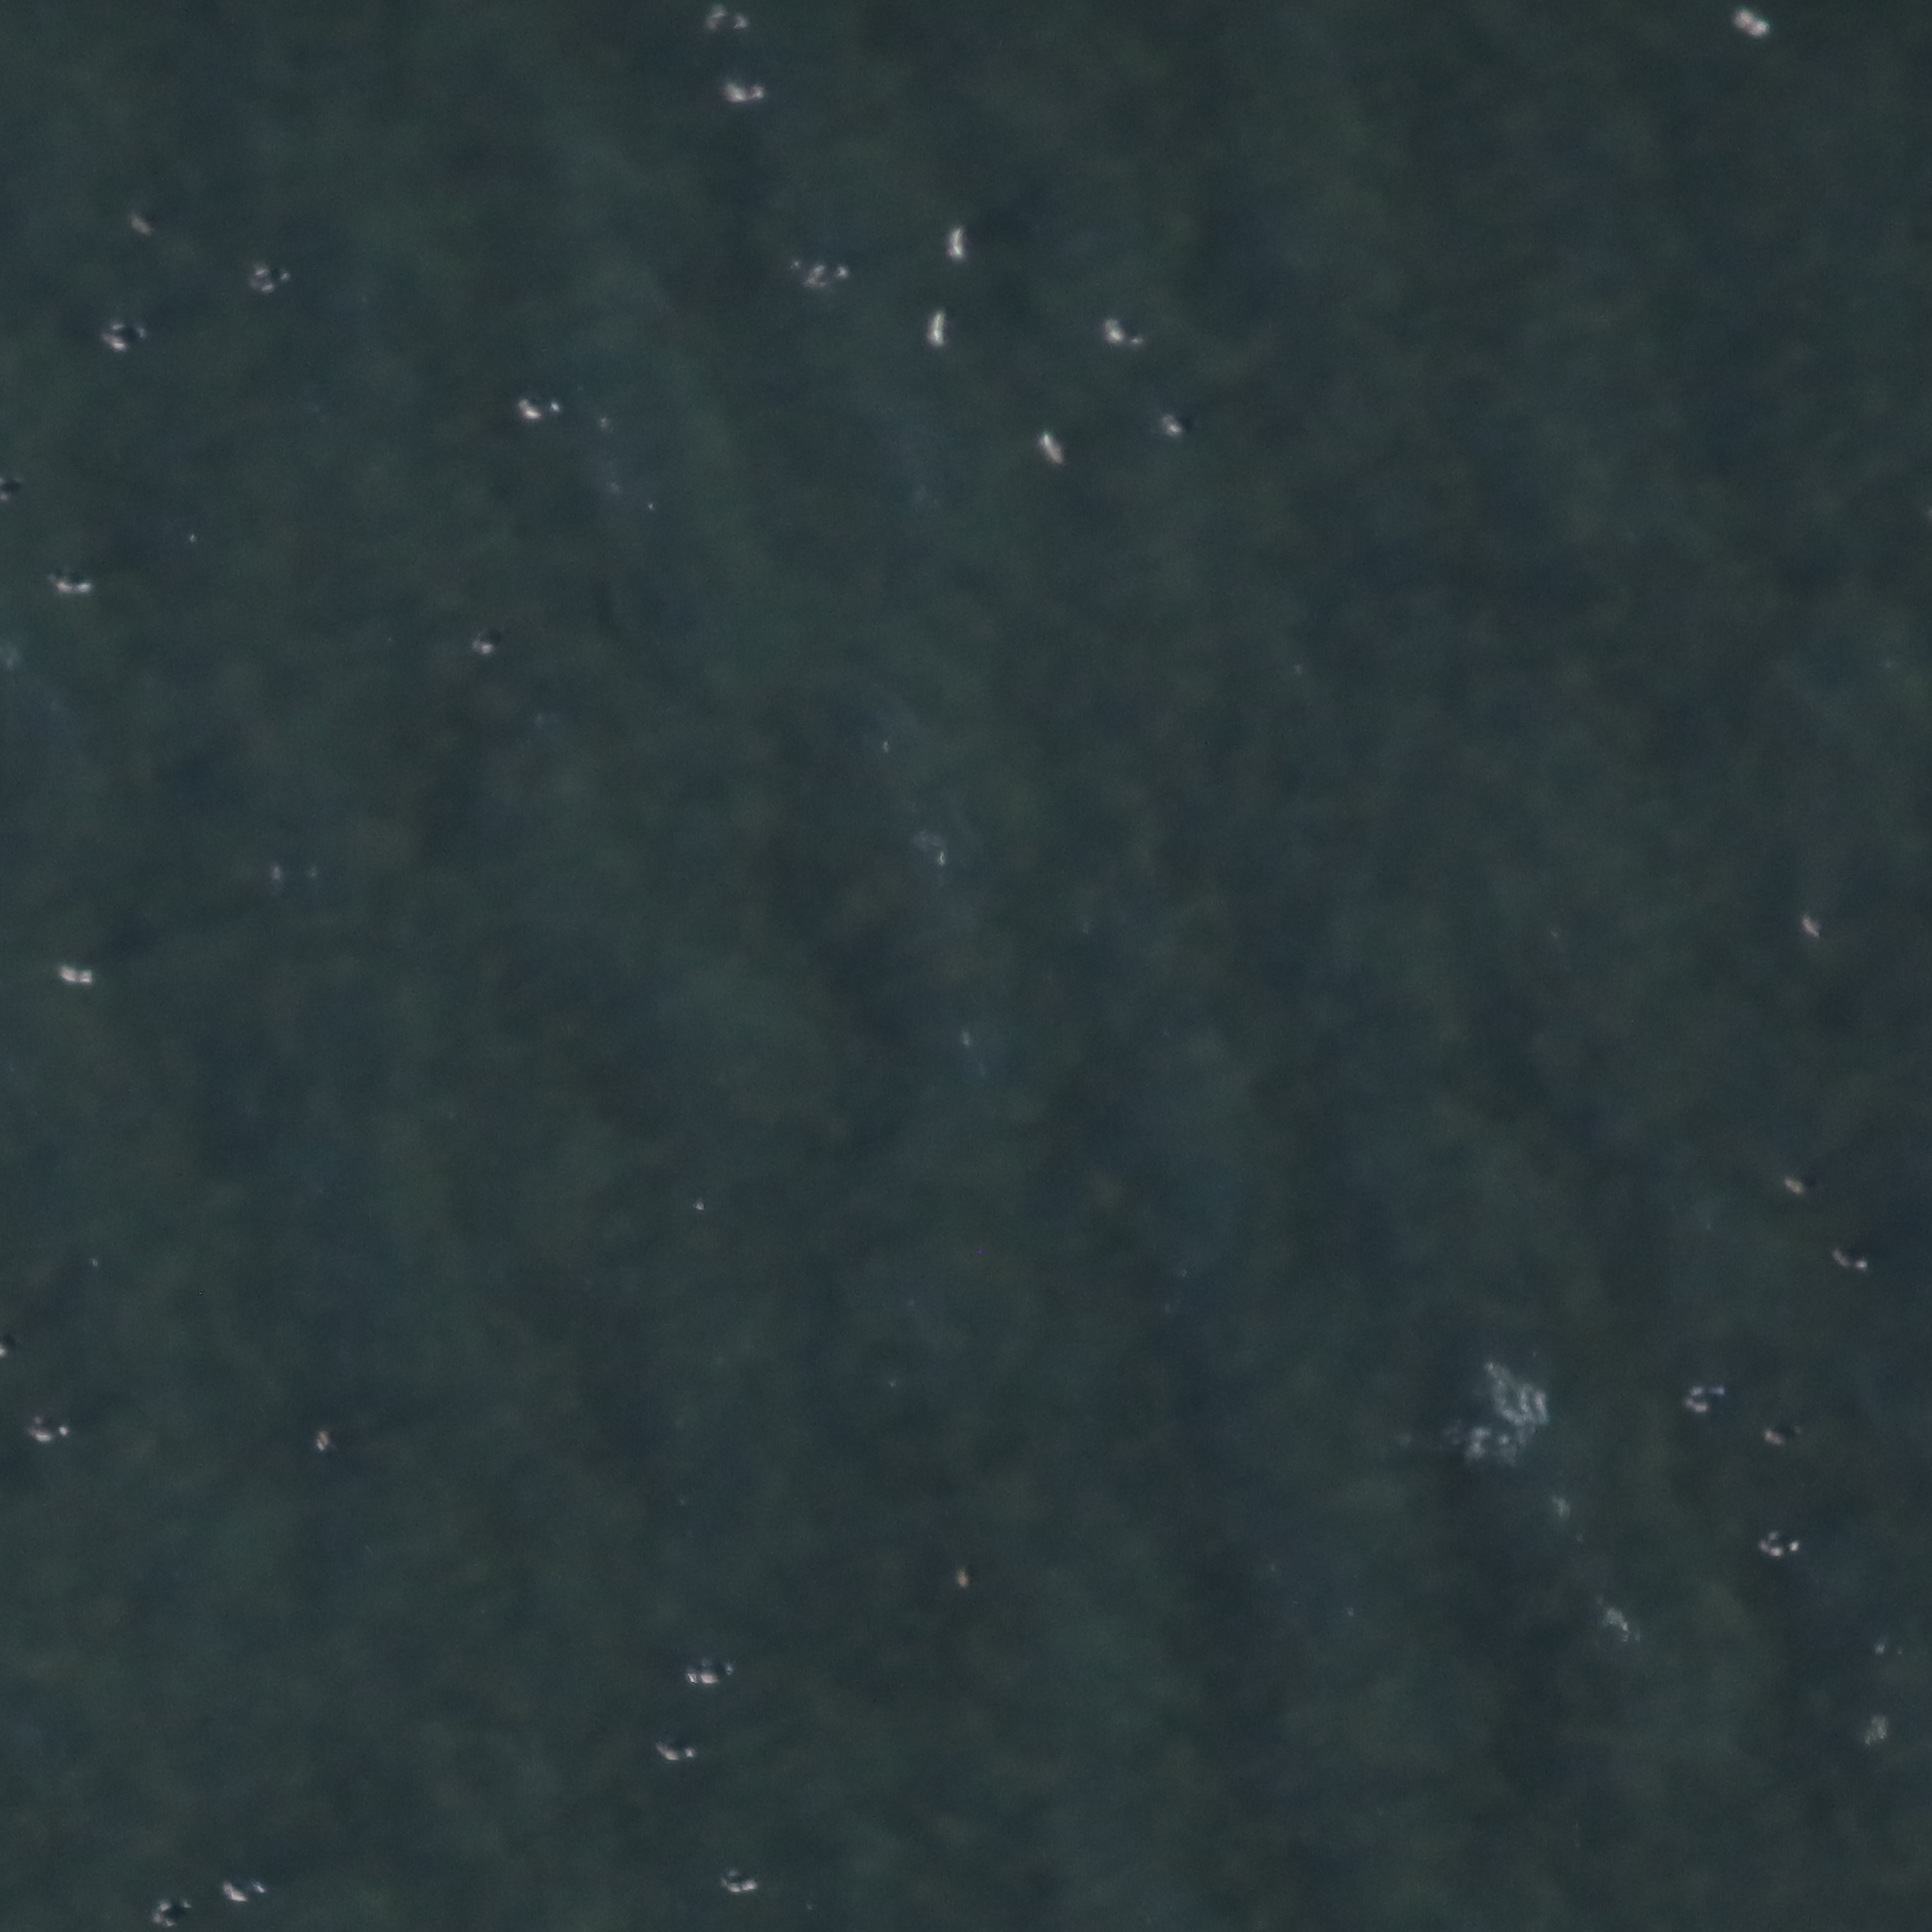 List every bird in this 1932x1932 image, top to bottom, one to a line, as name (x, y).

brant (723, 21)
brant (739, 92)
other bird (145, 222)
brant (956, 243)
brant (830, 272)
brant (269, 279)
brant (941, 329)
brant (128, 331)
brant (1127, 331)
brant (530, 406)
brant (1172, 415)
brant (1049, 447)
brant (69, 582)
brant (487, 642)
other bird (1816, 927)
brant (78, 974)
other bird (1800, 1186)
other bird (1846, 1256)
brant (1702, 1400)
brant (48, 1431)
brant (1777, 1434)
other bird (326, 1441)
brant (1775, 1543)
other bird (967, 1576)
brant (709, 1667)
brant (670, 1749)
brant (740, 1876)
brant (235, 1889)
brant (164, 1908)